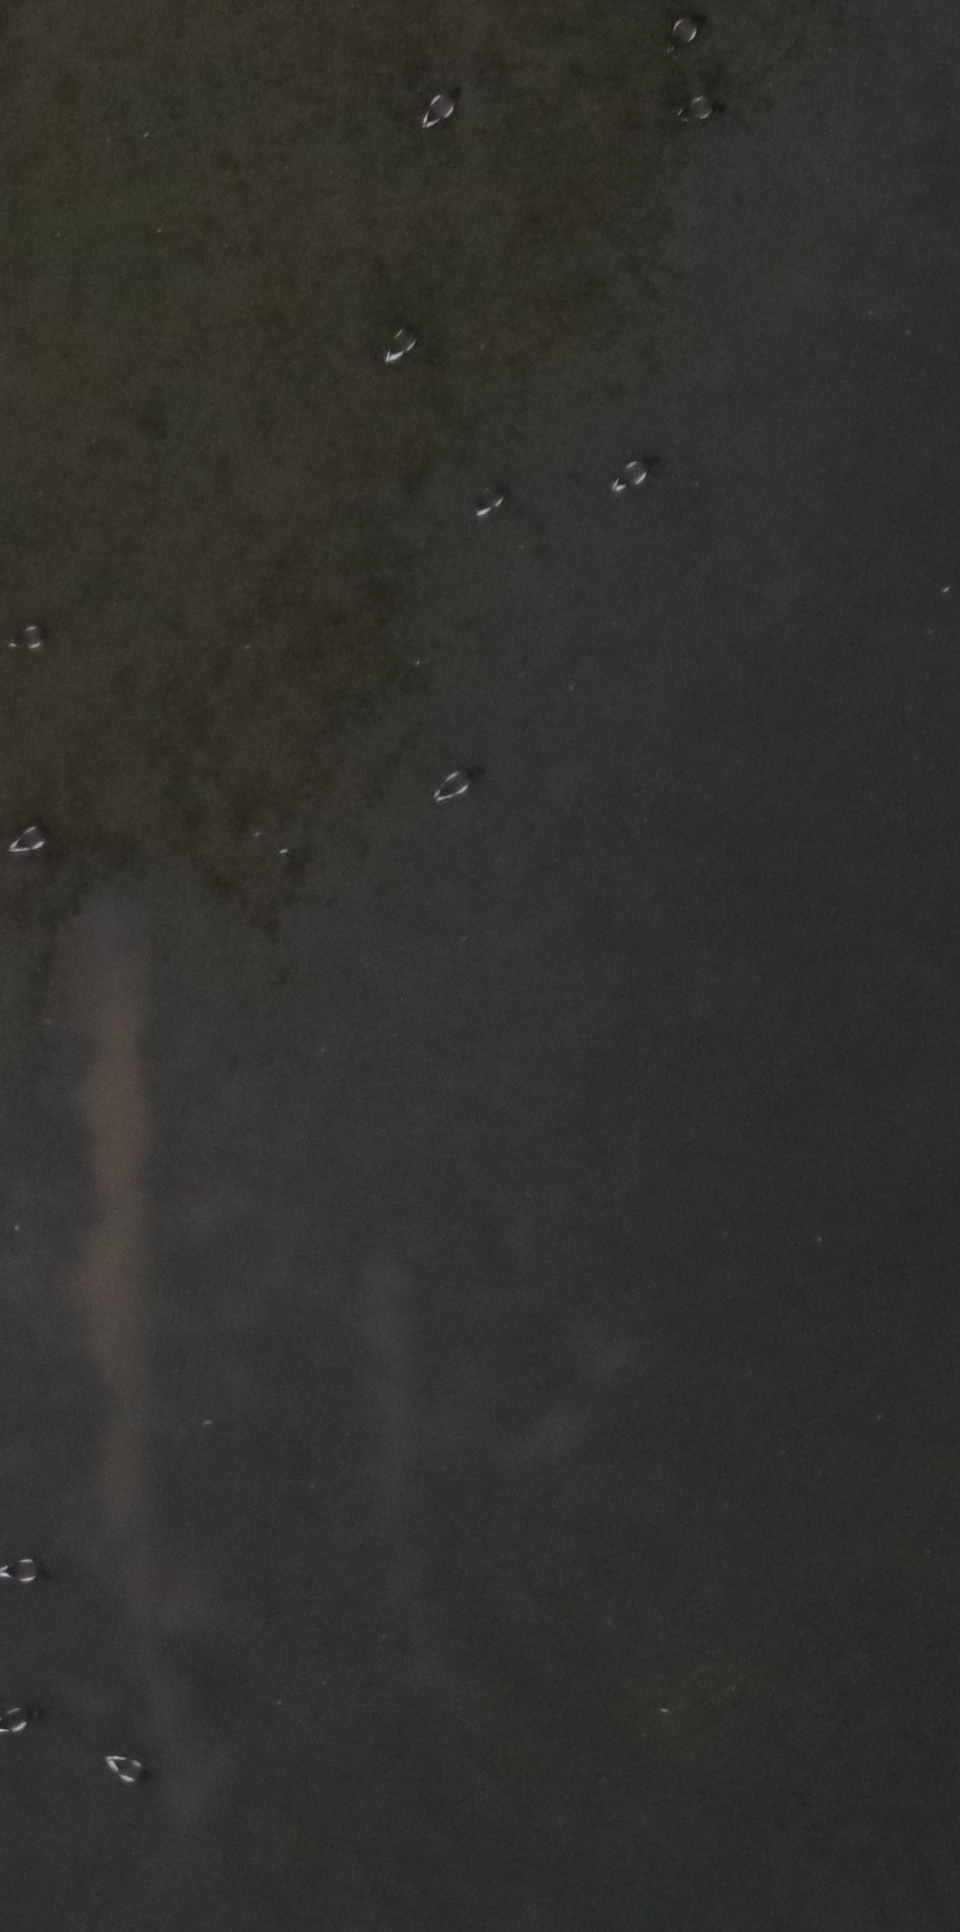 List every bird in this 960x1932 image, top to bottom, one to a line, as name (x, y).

brant (686, 30)
brant (441, 109)
brant (701, 109)
brant (402, 346)
brant (634, 475)
brant (490, 498)
brant (34, 634)
brant (454, 786)
brant (32, 840)
brant (23, 1570)
brant (14, 1719)
brant (128, 1769)